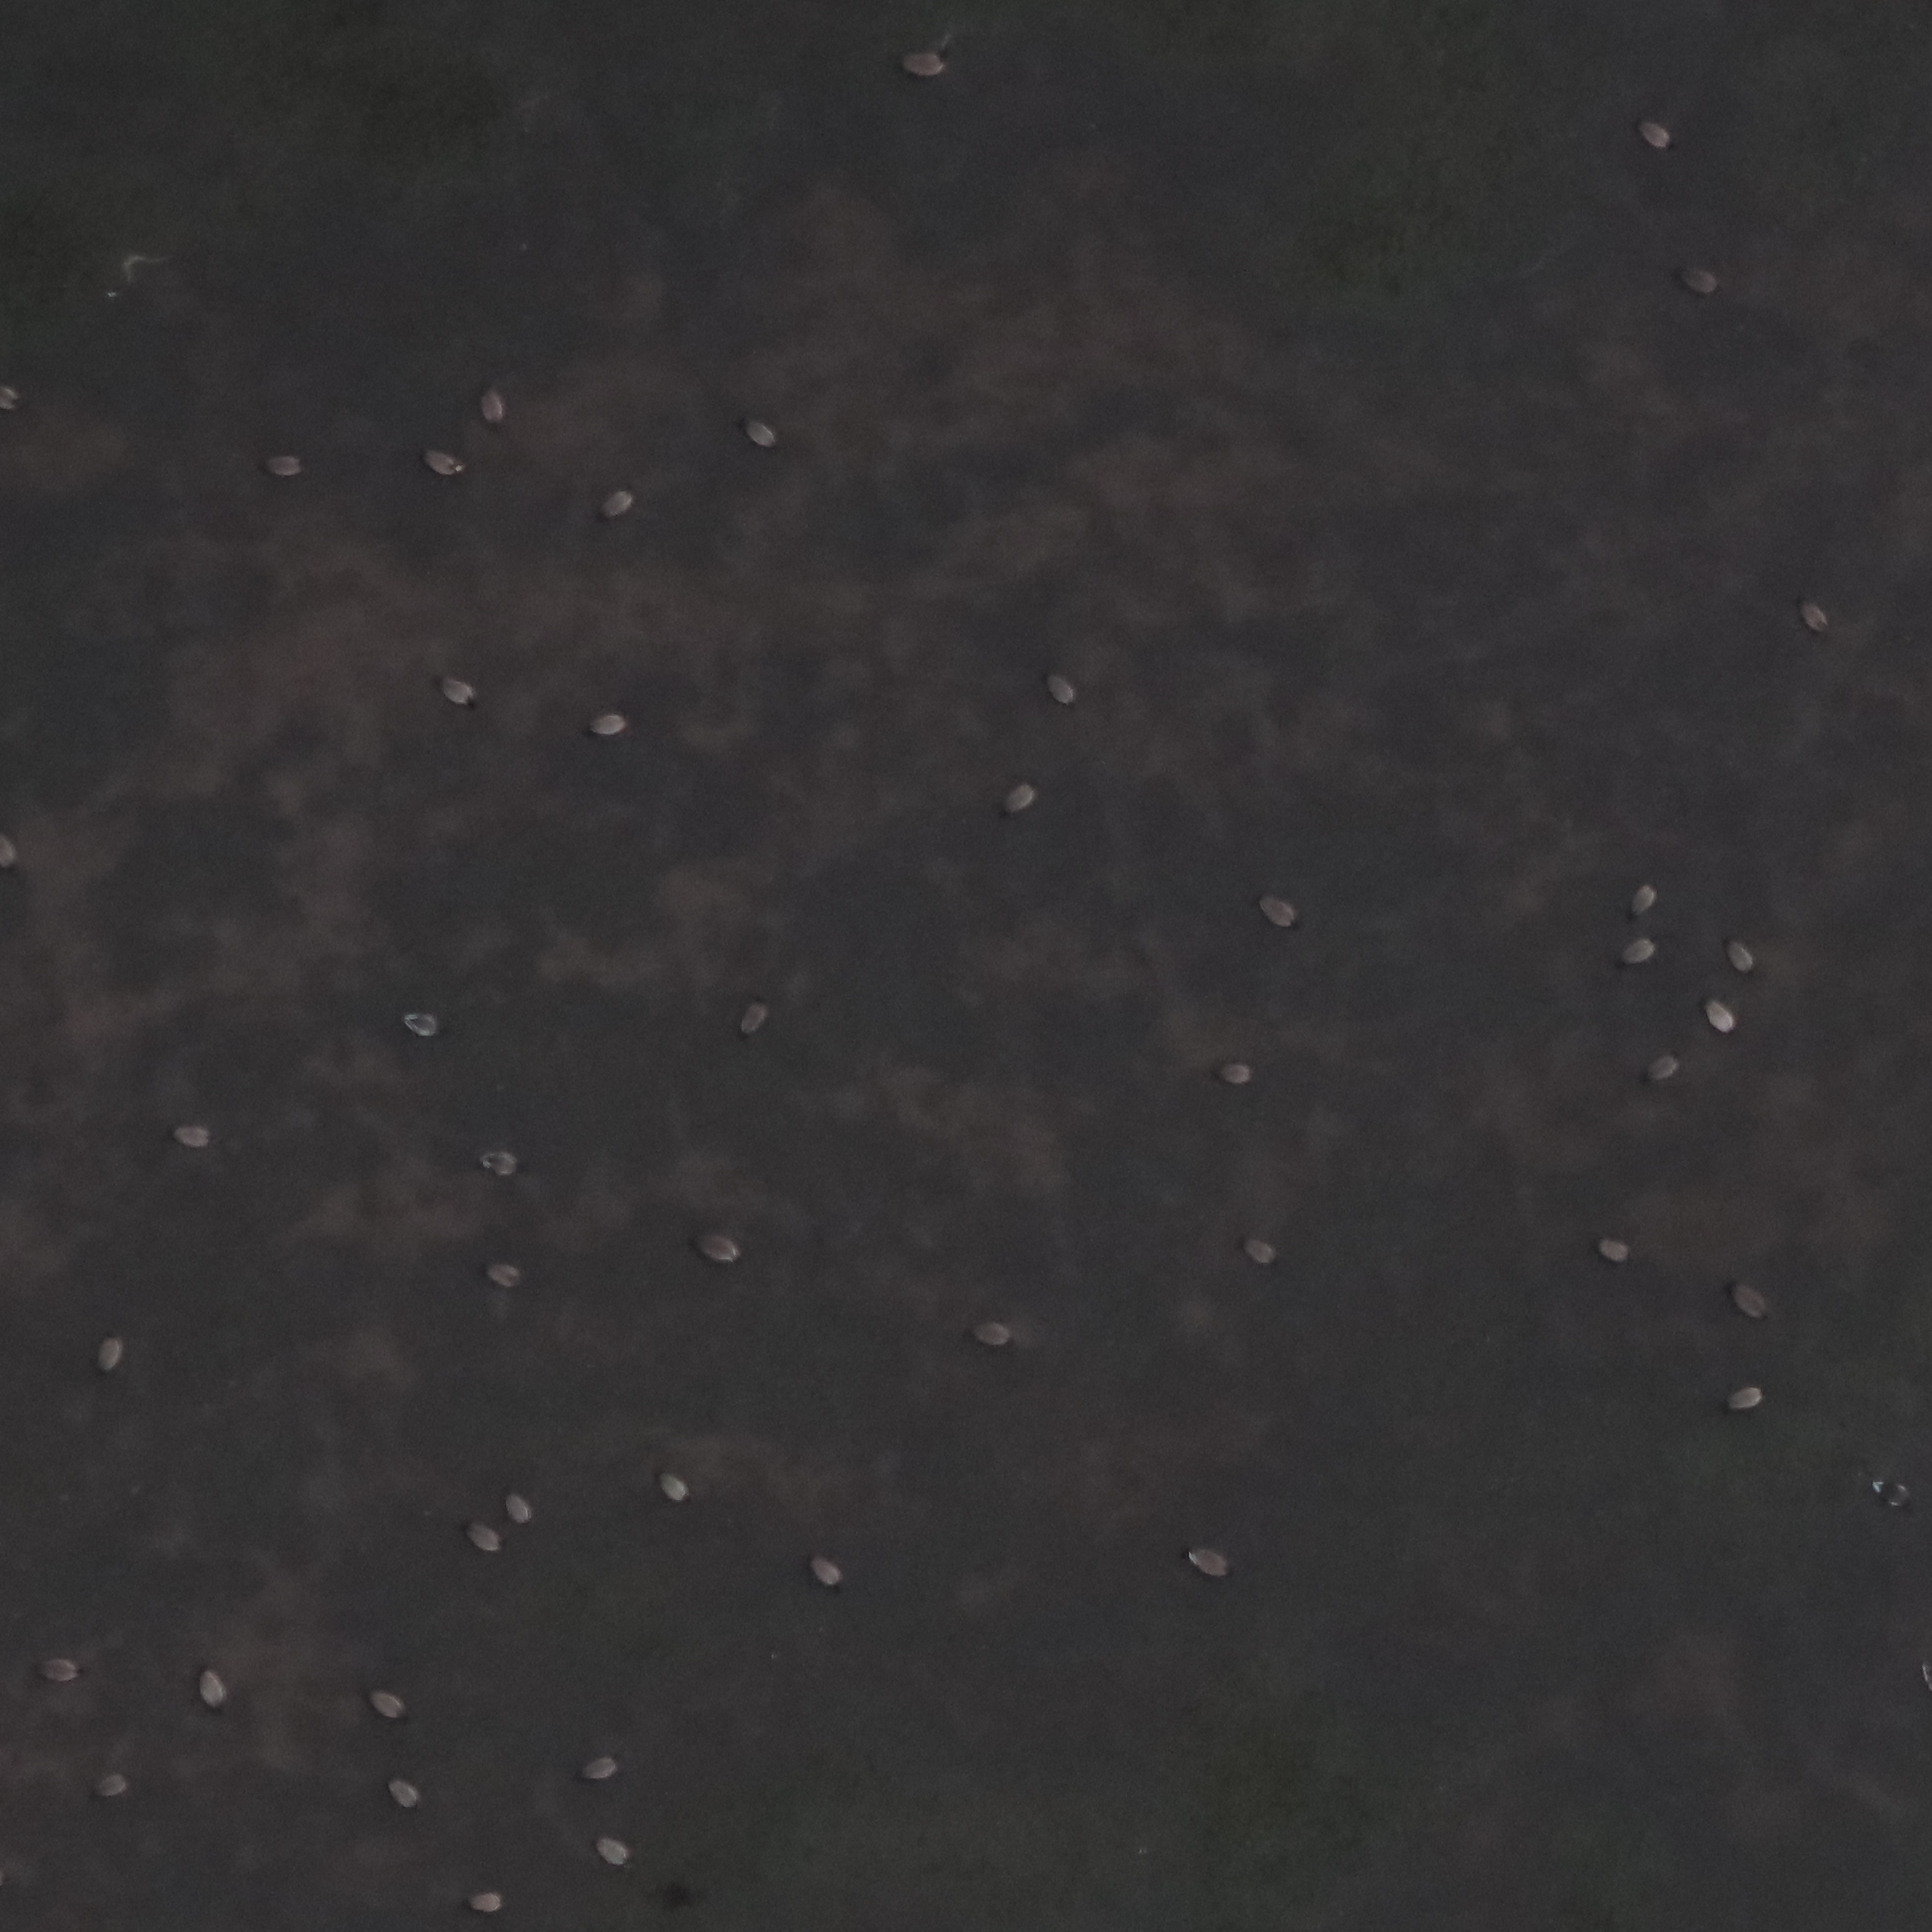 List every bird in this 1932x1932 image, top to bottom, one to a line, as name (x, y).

Canada goose (930, 66)
Canada goose (1654, 130)
Canada goose (1698, 273)
Canada goose (494, 398)
Canada goose (7, 402)
Canada goose (762, 430)
Canada goose (281, 460)
Canada goose (447, 461)
Canada goose (611, 504)
Canada goose (1812, 614)
Canada goose (462, 683)
Canada goose (1061, 683)
Canada goose (615, 731)
Canada goose (1030, 798)
Canada goose (3, 857)
Canada goose (1648, 894)
Canada goose (1280, 912)
Canada goose (1637, 945)
Canada goose (1741, 956)
Canada goose (1719, 1017)
Canada goose (755, 1020)
brant (424, 1022)
Canada goose (1661, 1069)
Canada goose (1234, 1073)
Canada goose (193, 1138)
Canada goose (499, 1162)
Canada goose (705, 1241)
Canada goose (1258, 1252)
Canada goose (1617, 1254)
Canada goose (502, 1280)
Canada goose (1746, 1299)
Canada goose (1000, 1336)
Canada goose (115, 1358)
Canada goose (1739, 1399)
brant (1893, 1489)
Canada goose (679, 1490)
Canada goose (517, 1508)
Canada goose (482, 1544)
Canada goose (1203, 1561)
Canada goose (832, 1574)
Canada goose (60, 1658)
Canada goose (1931, 1680)
Canada goose (206, 1687)
Canada goose (387, 1707)
Canada goose (600, 1770)
Canada goose (118, 1779)
Canada goose (407, 1793)
Canada goose (615, 1857)
Canada goose (493, 1903)